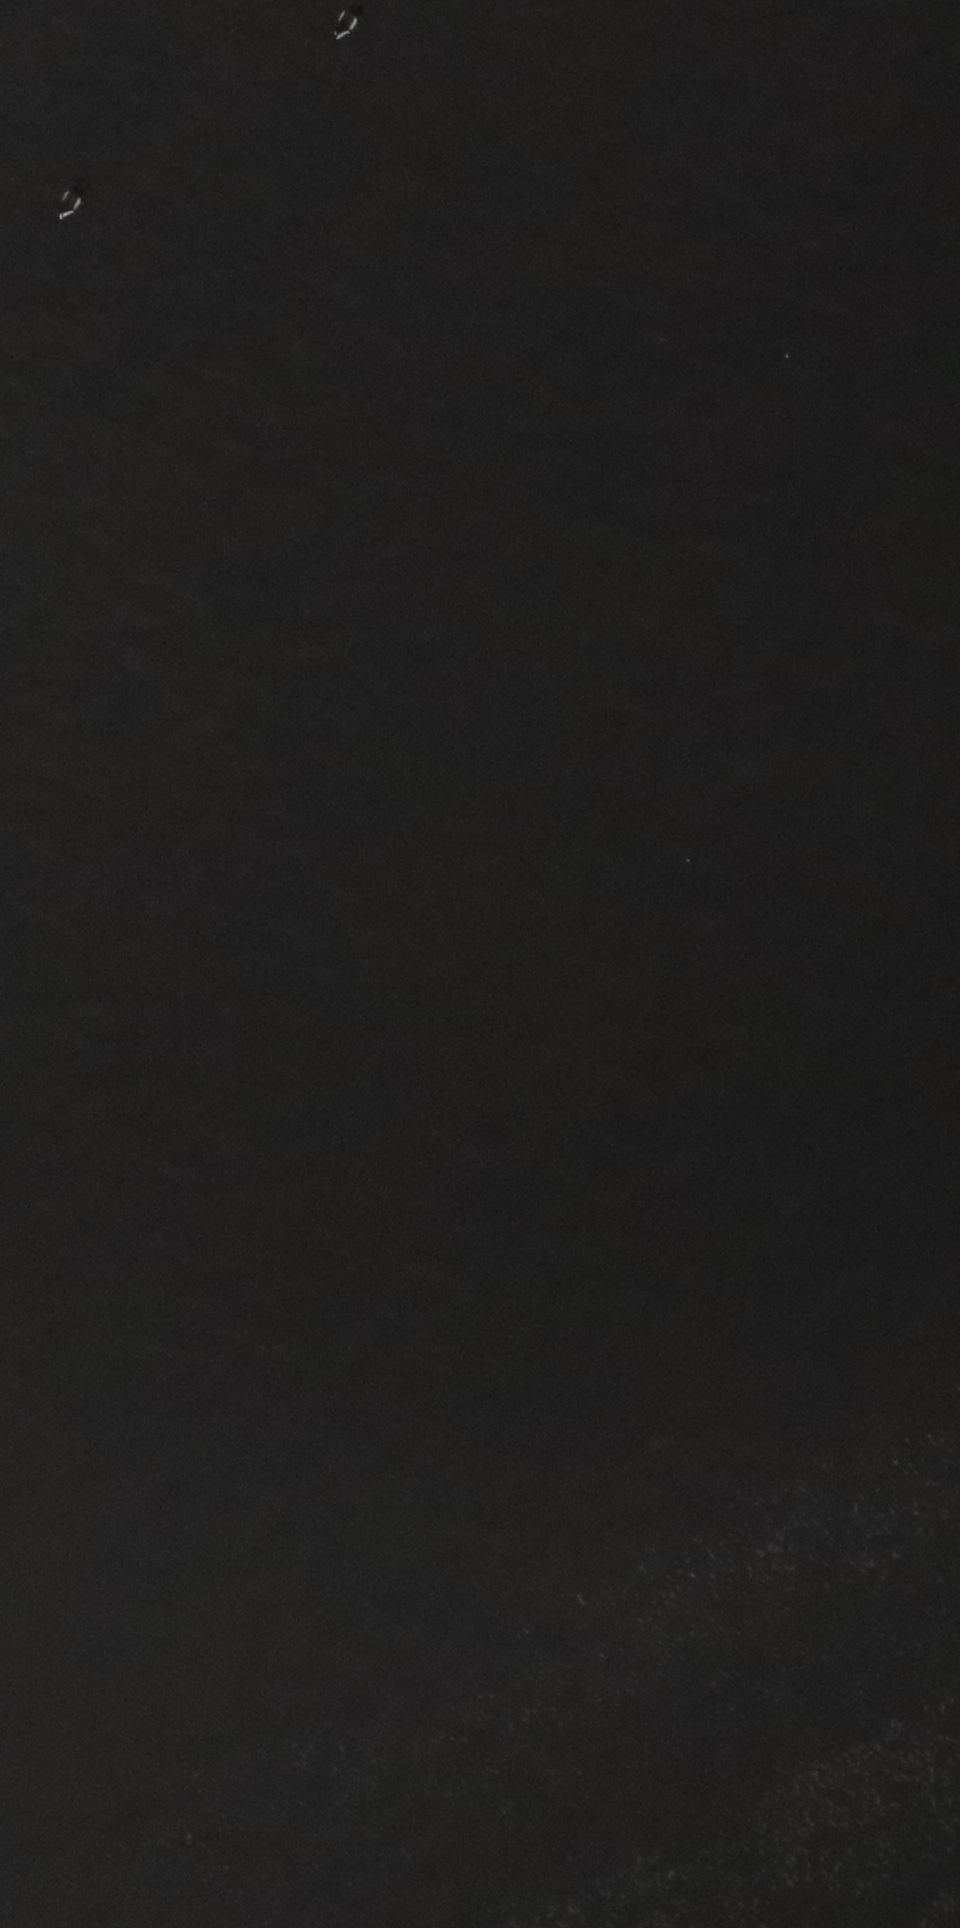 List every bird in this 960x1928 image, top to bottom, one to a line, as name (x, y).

brant (346, 24)
brant (70, 203)